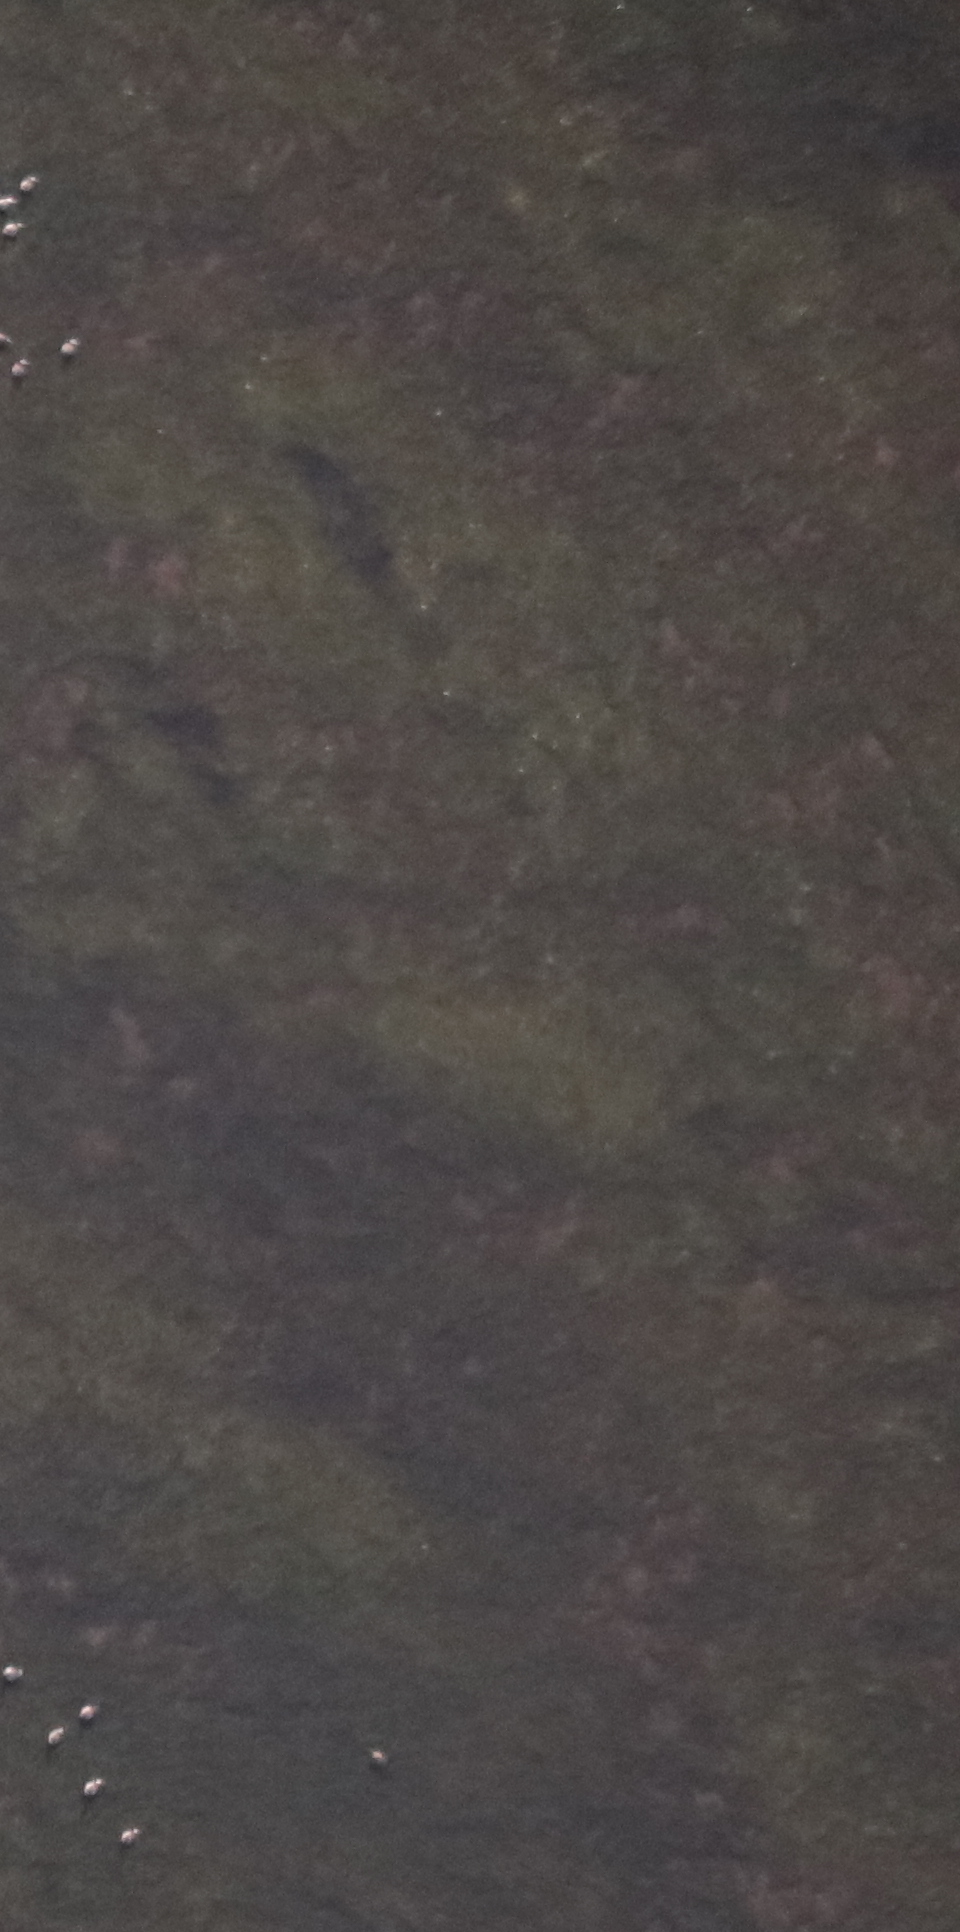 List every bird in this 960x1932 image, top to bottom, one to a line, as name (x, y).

brant (32, 180)
brant (5, 198)
brant (11, 232)
brant (2, 336)
brant (72, 351)
brant (23, 367)
brant (20, 1676)
brant (93, 1712)
brant (58, 1736)
brant (379, 1758)
brant (93, 1776)
brant (140, 1830)